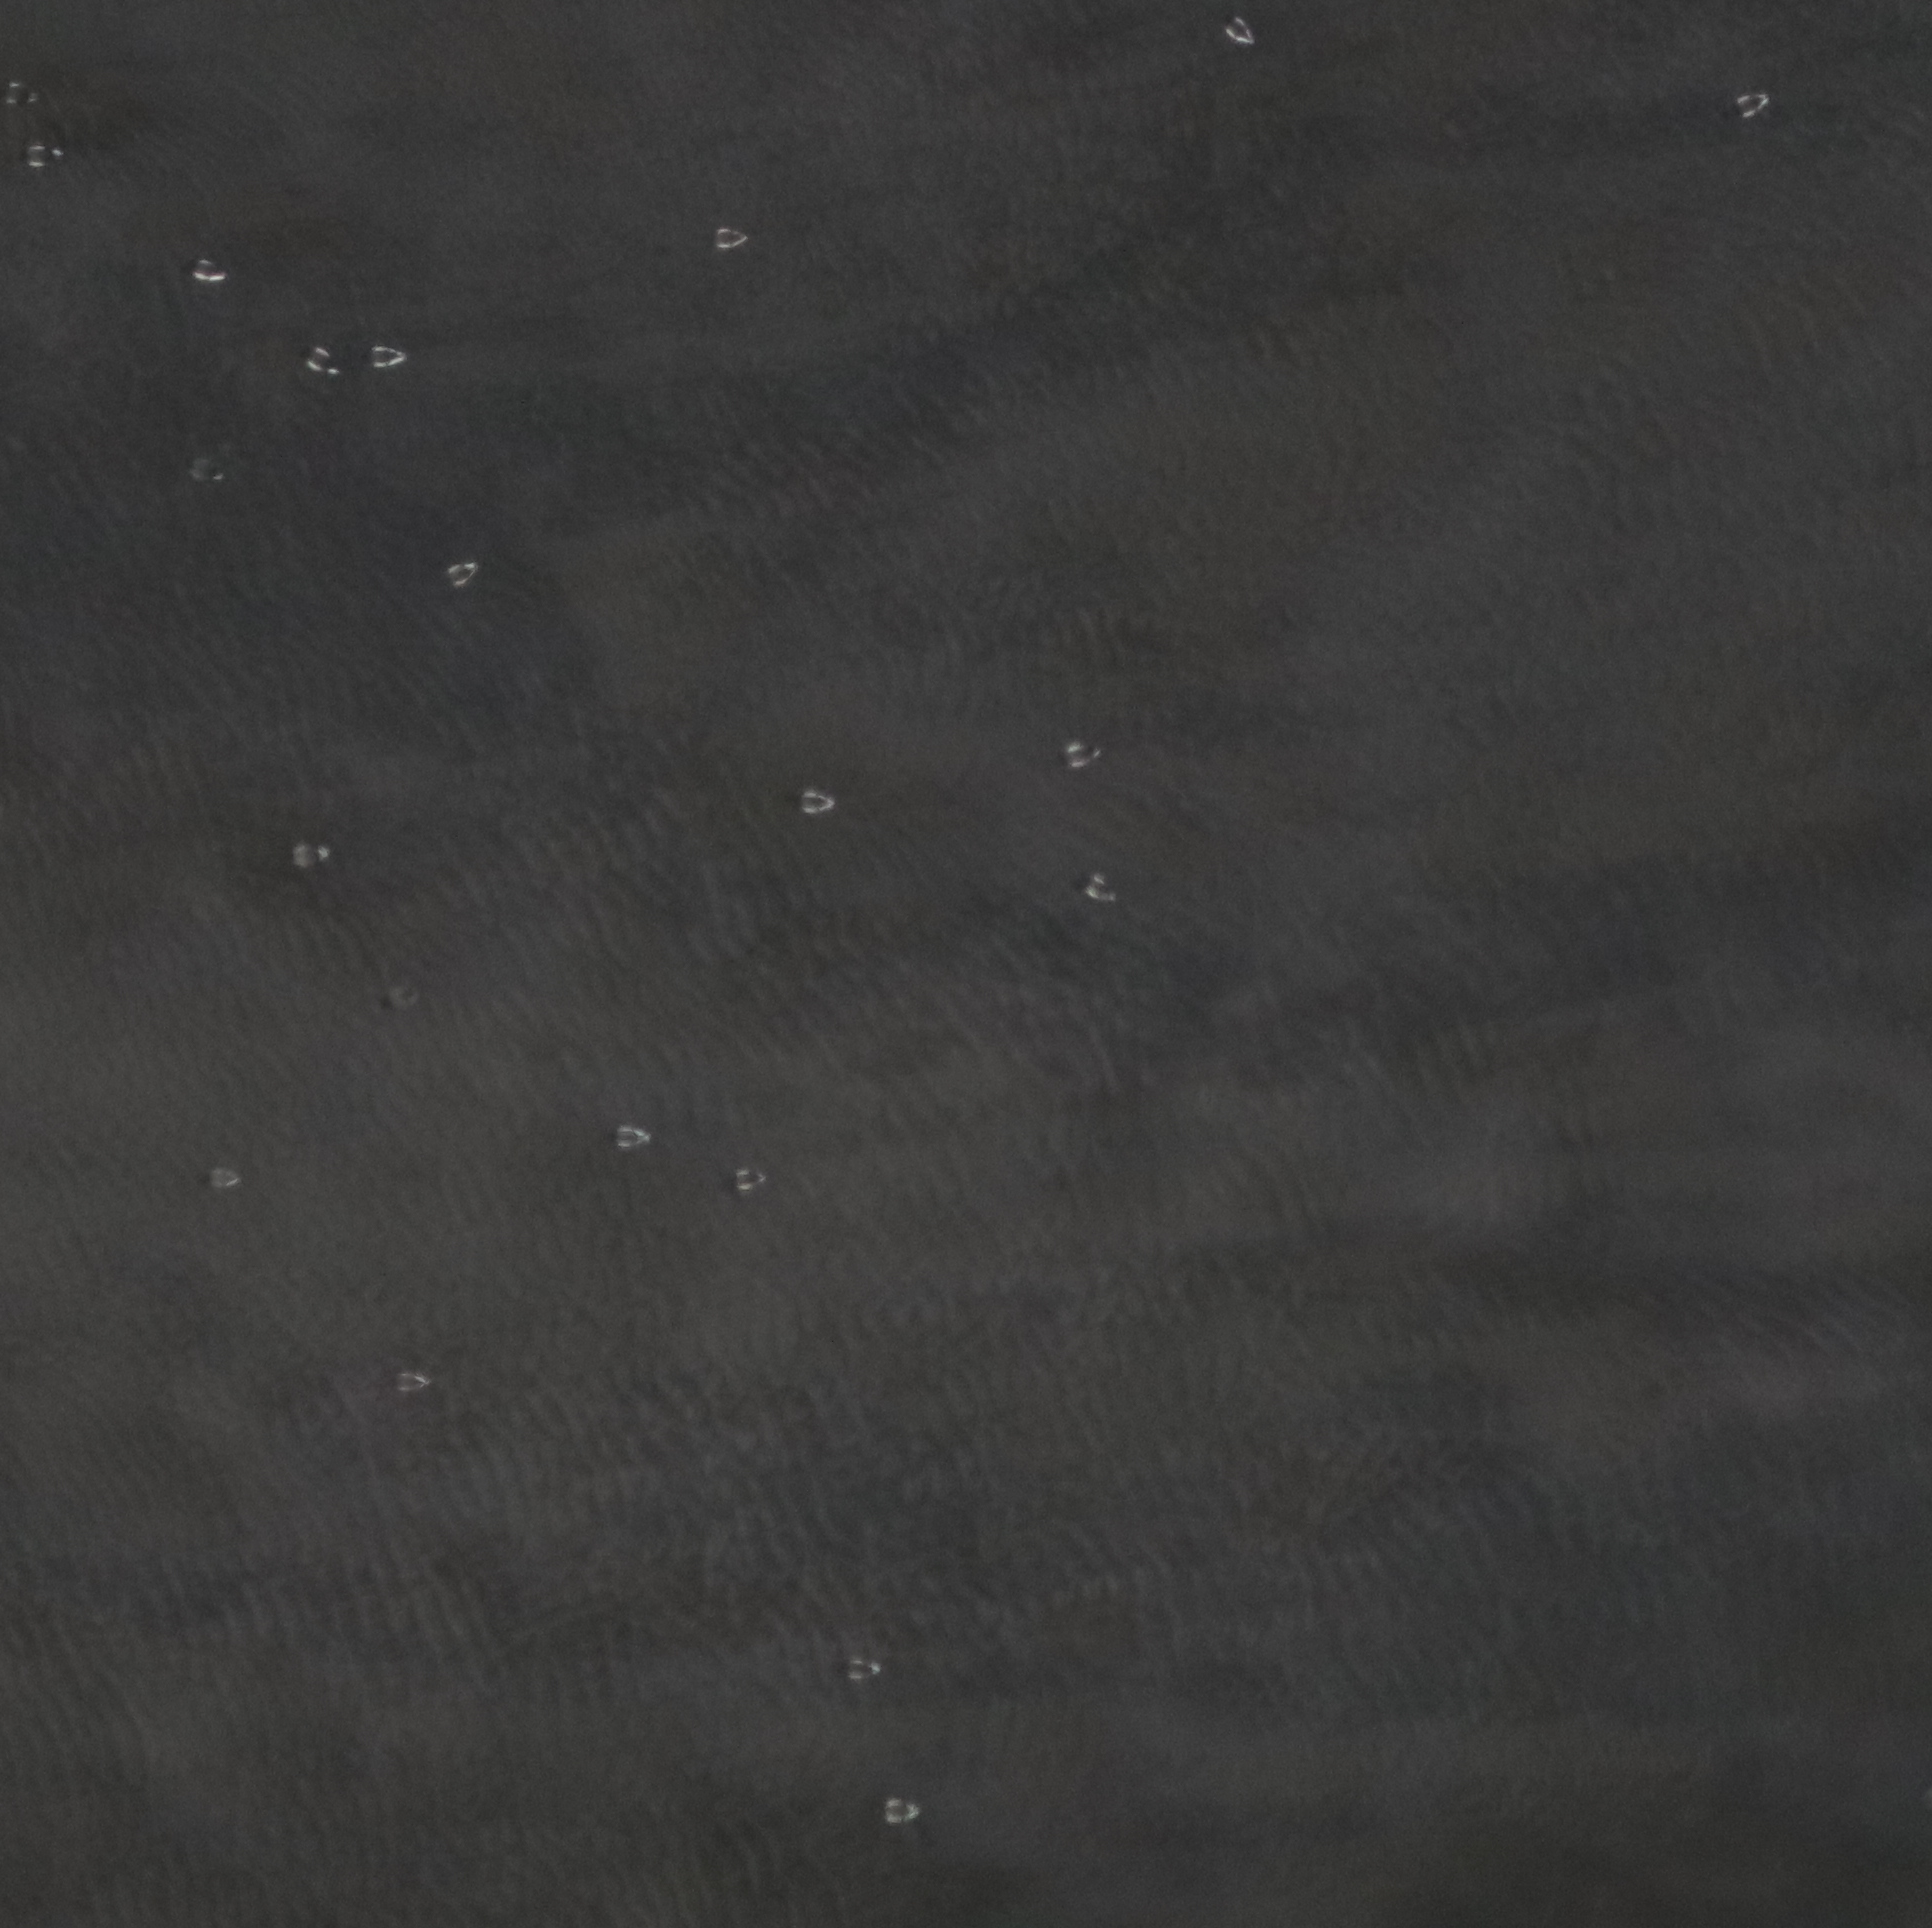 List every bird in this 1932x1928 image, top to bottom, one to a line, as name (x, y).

brant (1239, 31)
brant (15, 92)
brant (1752, 104)
brant (39, 153)
brant (729, 238)
brant (207, 269)
brant (384, 355)
brant (319, 357)
brant (205, 473)
brant (465, 574)
brant (1082, 753)
brant (815, 802)
brant (309, 855)
brant (1096, 886)
brant (398, 993)
brant (630, 1137)
brant (751, 1179)
brant (219, 1182)
brant (411, 1381)
brant (858, 1668)
brant (892, 1809)